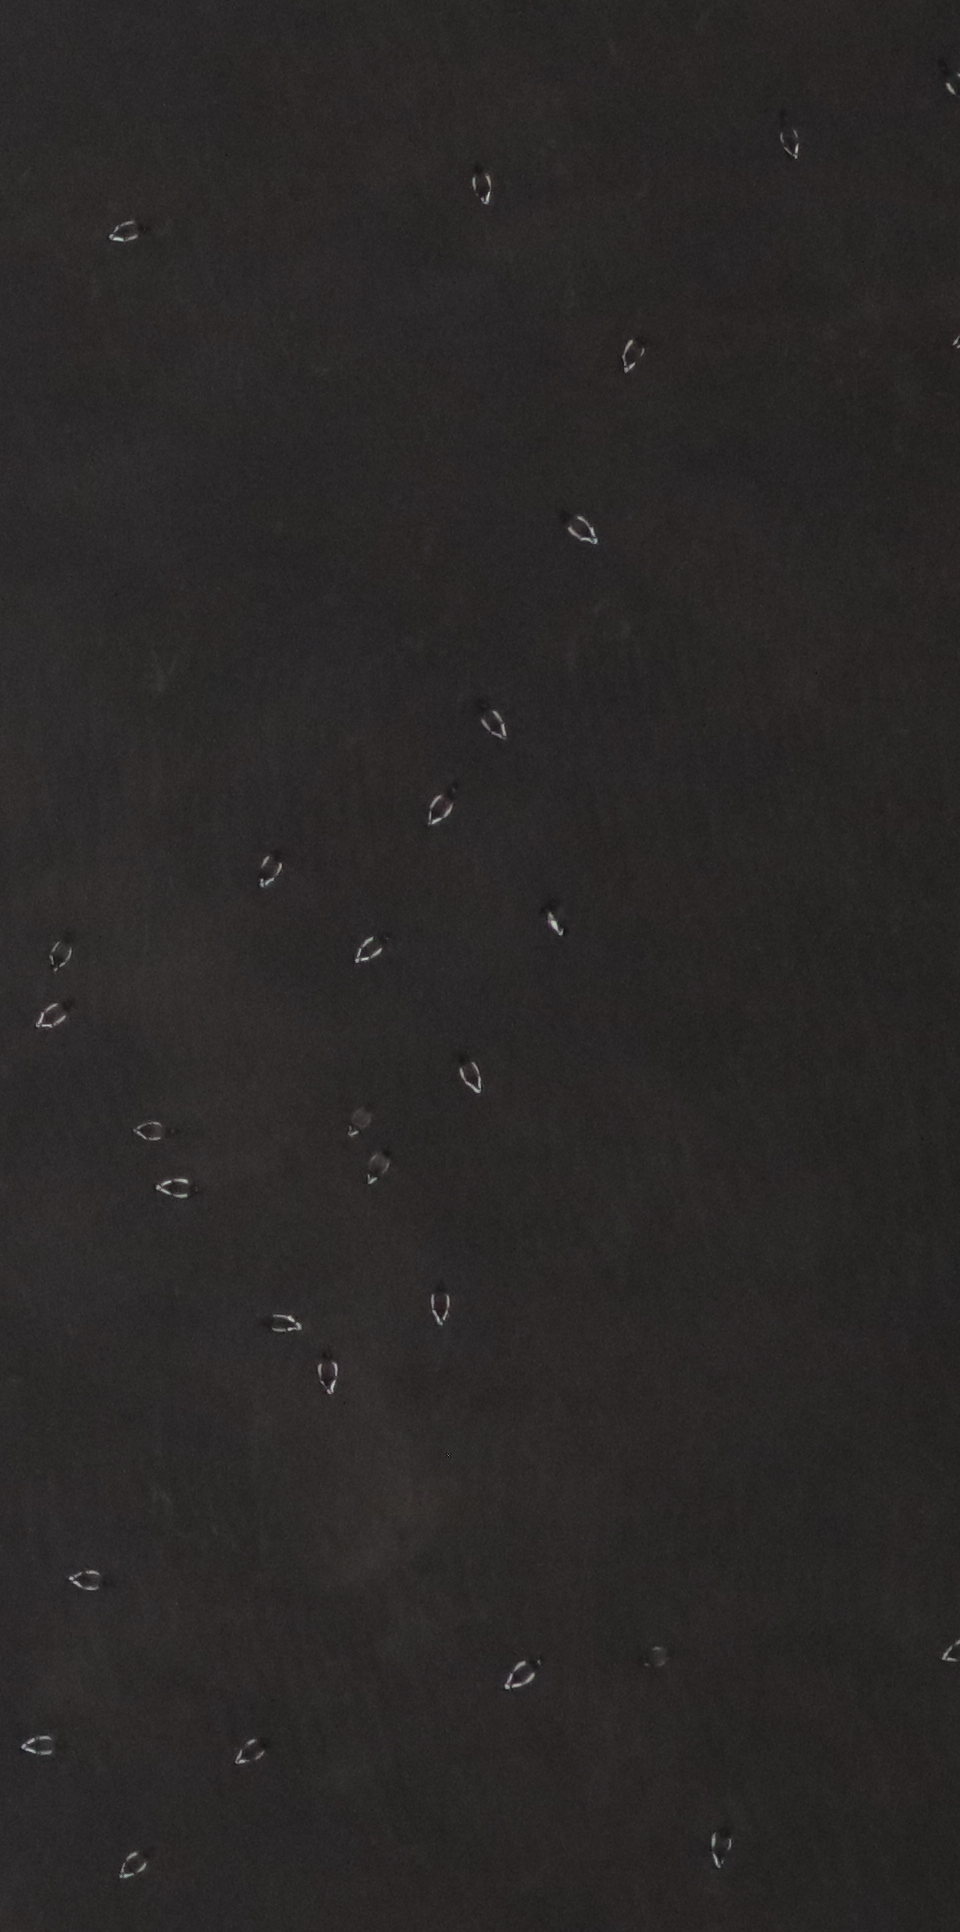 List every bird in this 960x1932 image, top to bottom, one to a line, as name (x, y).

brant (948, 82)
brant (790, 139)
brant (480, 185)
brant (126, 231)
brant (633, 351)
brant (581, 528)
brant (493, 721)
brant (441, 806)
brant (269, 867)
brant (553, 920)
brant (370, 948)
brant (61, 950)
brant (53, 1015)
brant (470, 1073)
brant (361, 1120)
brant (154, 1130)
brant (378, 1165)
brant (177, 1187)
brant (440, 1305)
brant (281, 1323)
brant (327, 1373)
brant (90, 1580)
brant (956, 1652)
brant (659, 1656)
brant (522, 1673)
brant (40, 1746)
brant (251, 1751)
brant (721, 1847)
brant (135, 1864)